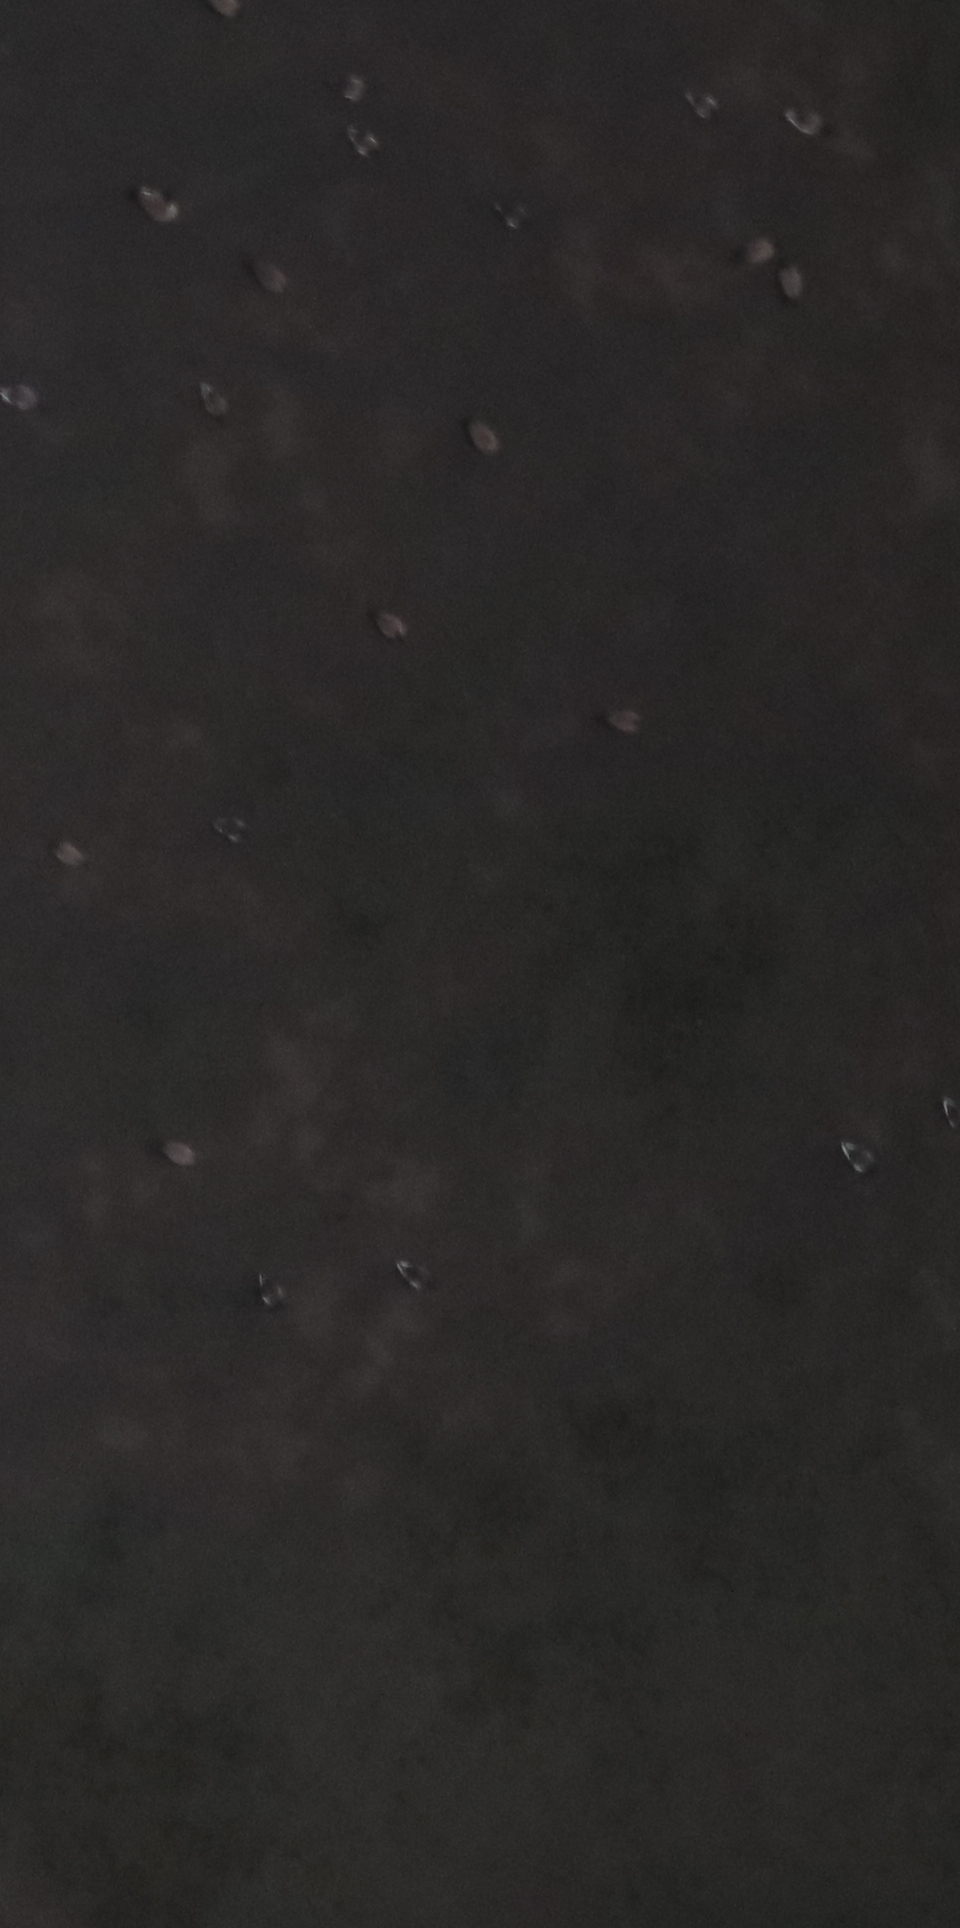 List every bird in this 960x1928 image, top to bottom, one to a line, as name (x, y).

Canada goose (354, 82)
brant (702, 100)
Canada goose (808, 121)
brant (360, 138)
Canada goose (160, 207)
Canada goose (765, 247)
Canada goose (791, 277)
Canada goose (276, 279)
brant (17, 397)
Canada goose (215, 398)
Canada goose (478, 439)
Canada goose (386, 622)
Canada goose (623, 721)
brant (232, 827)
Canada goose (71, 854)
Canada goose (185, 1148)
brant (855, 1159)
brant (415, 1273)
brant (272, 1288)